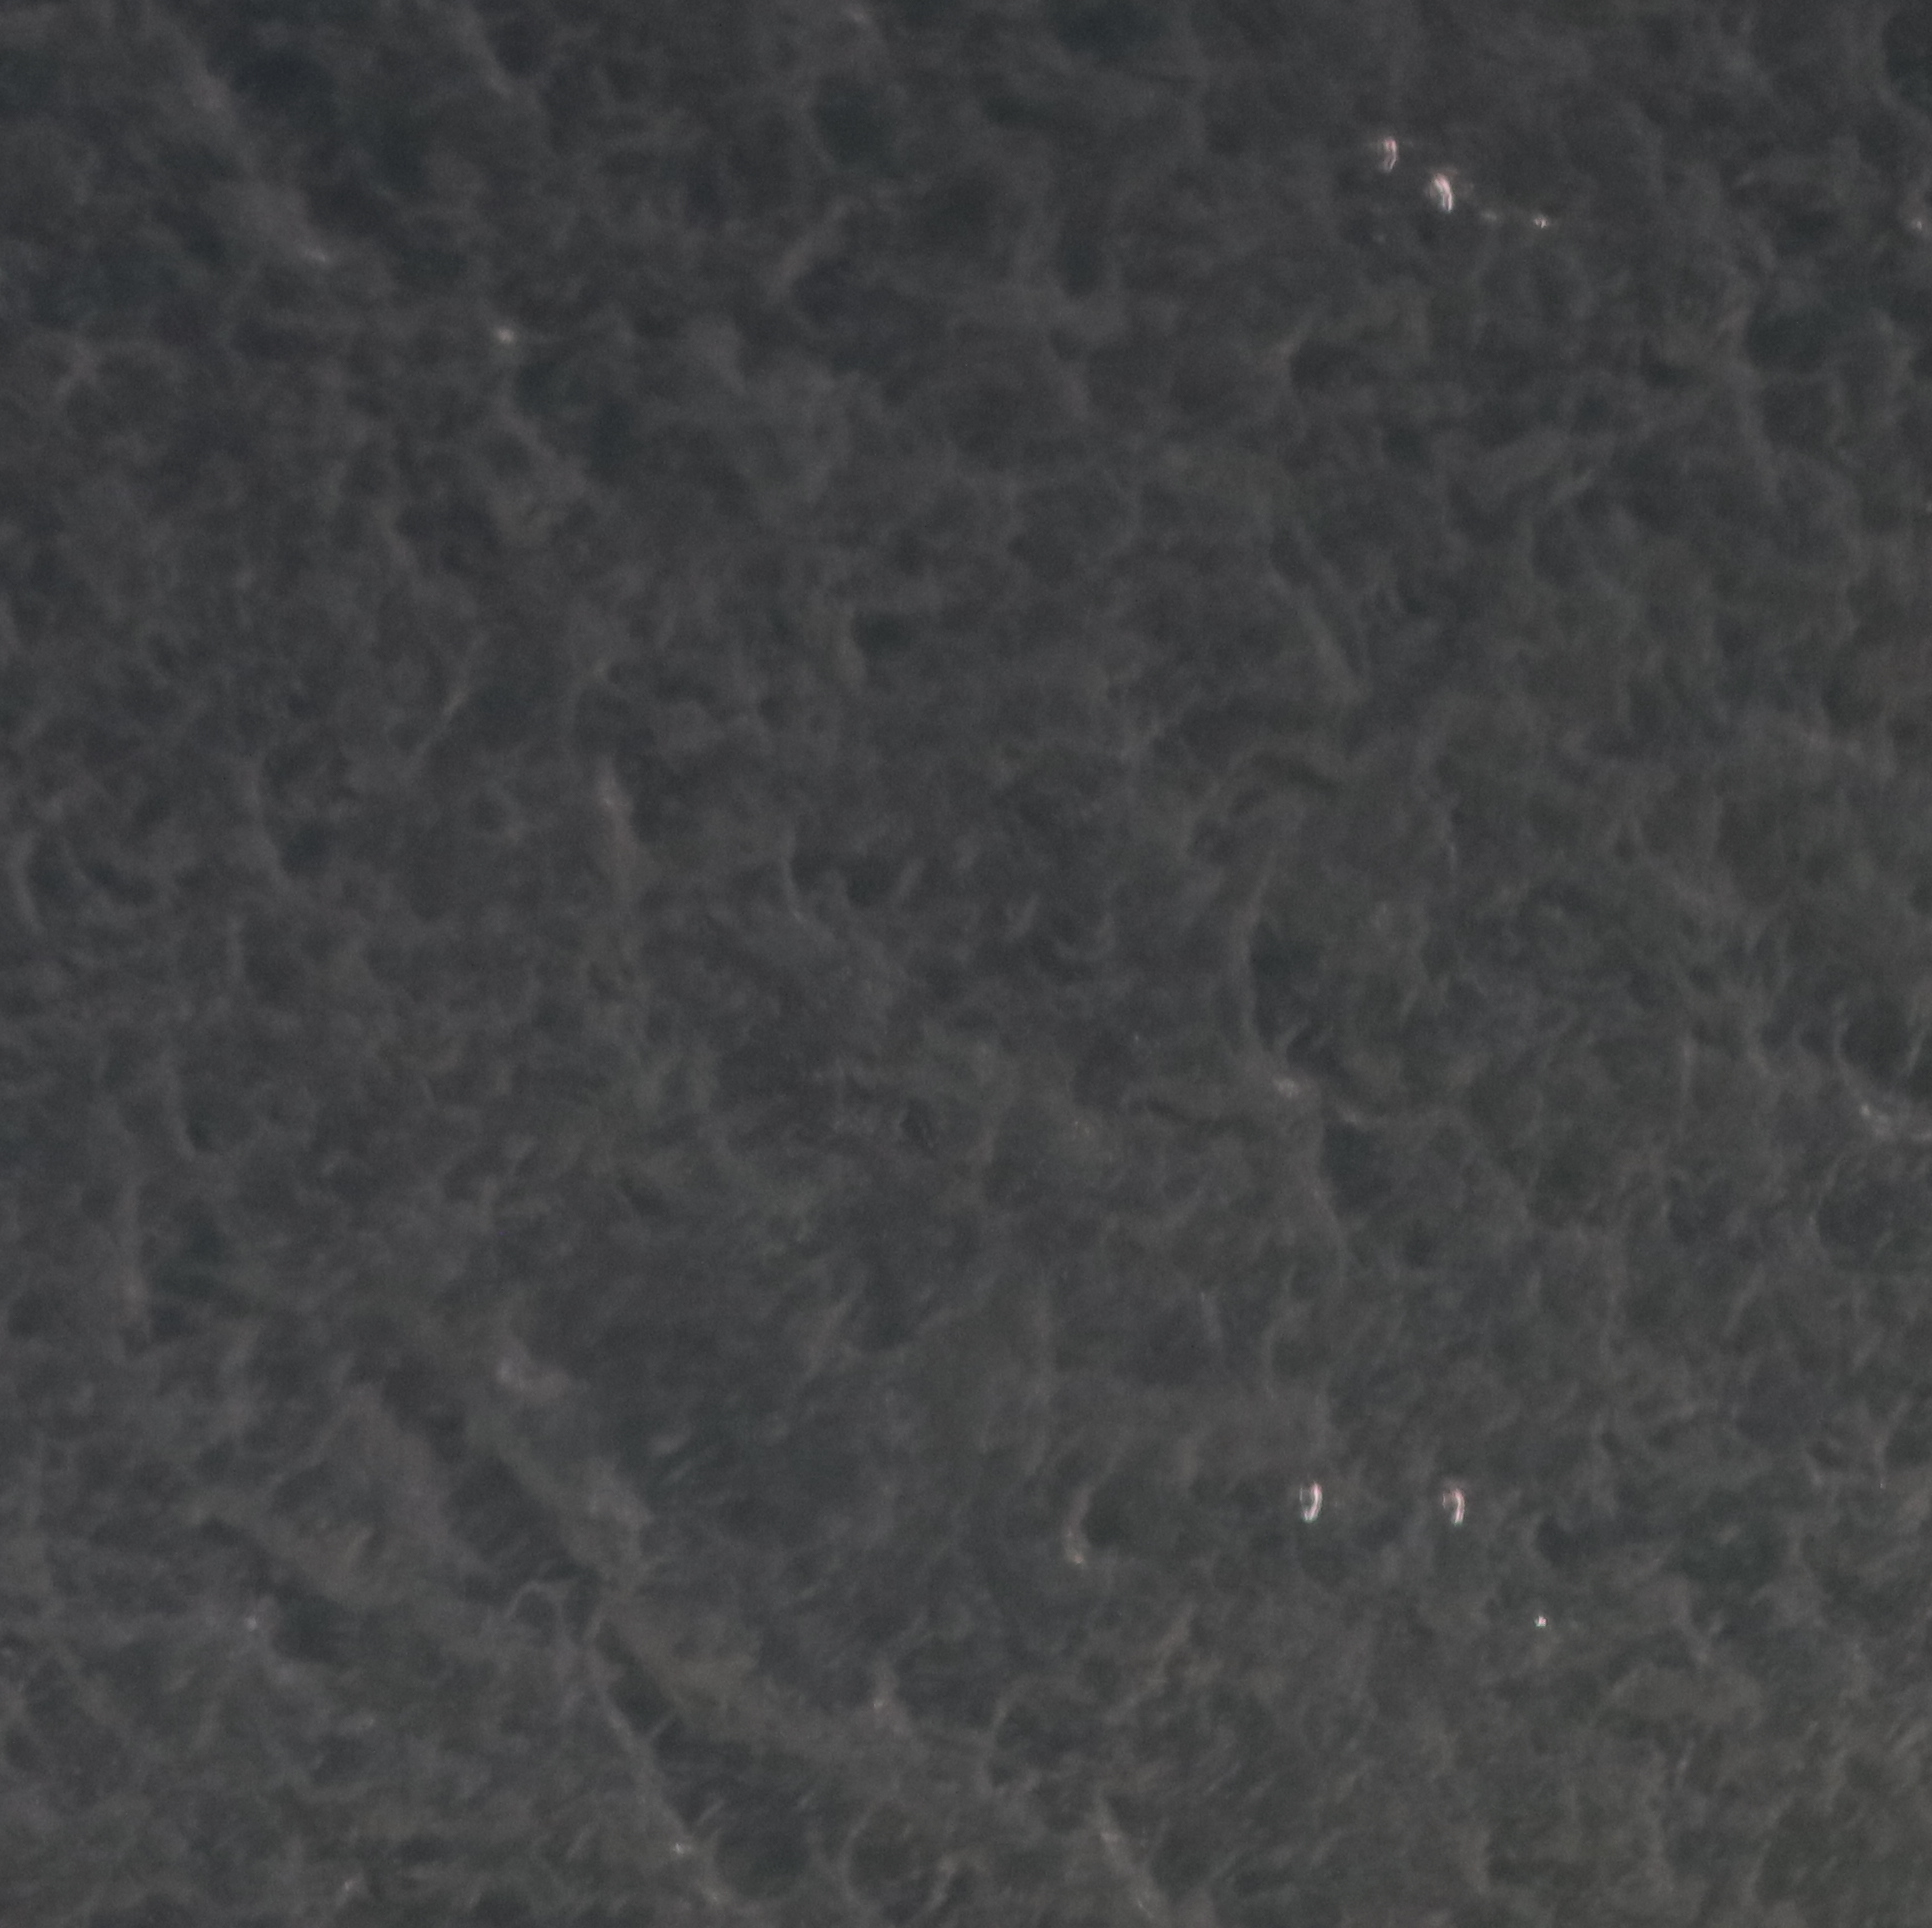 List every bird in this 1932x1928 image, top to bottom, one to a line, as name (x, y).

brant (1382, 148)
brant (1437, 194)
brant (1309, 1498)
brant (1450, 1505)